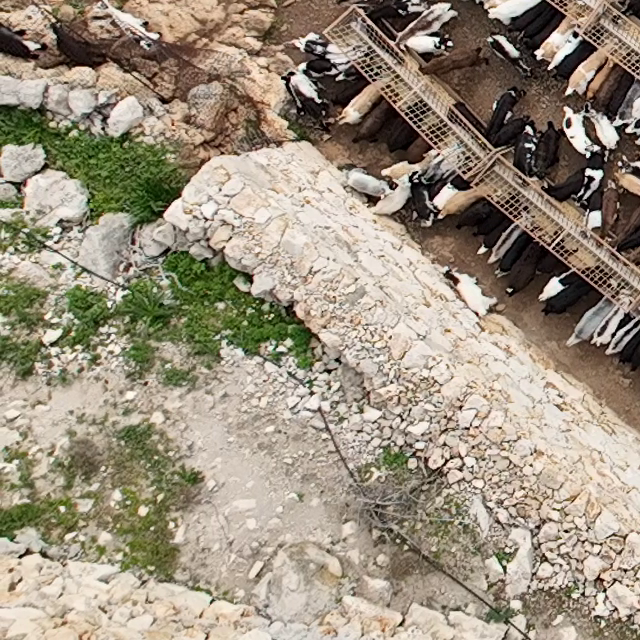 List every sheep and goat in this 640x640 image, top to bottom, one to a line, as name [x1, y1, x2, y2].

goat [100, 0, 160, 52]
goat [335, 0, 376, 12]
goat [359, 0, 431, 25]
goat [472, 0, 534, 5]
goat [480, 0, 526, 7]
goat [483, 0, 538, 11]
goat [490, 0, 554, 26]
goat [510, 0, 557, 32]
goat [523, 0, 560, 41]
goat [612, 0, 639, 24]
goat [612, 0, 639, 9]
goat [391, 2, 458, 48]
goat [536, 4, 576, 66]
goat [533, 10, 564, 48]
goat [7, 15, 34, 58]
goat [548, 15, 587, 71]
goat [51, 21, 109, 67]
goat [557, 23, 601, 82]
goat [489, 30, 533, 77]
goat [401, 34, 451, 56]
goat [295, 38, 370, 58]
goat [419, 38, 484, 78]
goat [570, 38, 617, 96]
goat [295, 51, 367, 77]
goat [595, 52, 629, 114]
goat [587, 53, 614, 100]
goat [605, 61, 638, 117]
goat [333, 63, 385, 107]
goat [282, 72, 329, 132]
goat [618, 72, 639, 122]
goat [339, 74, 391, 128]
goat [633, 75, 639, 124]
goat [489, 85, 526, 145]
goat [353, 86, 402, 146]
goat [627, 87, 639, 138]
goat [449, 97, 486, 143]
goat [390, 98, 428, 150]
goat [560, 105, 594, 157]
goat [584, 105, 622, 149]
goat [490, 113, 530, 151]
goat [579, 117, 606, 151]
goat [405, 118, 448, 162]
goat [514, 120, 539, 182]
goat [537, 123, 560, 179]
goat [383, 148, 439, 181]
goat [573, 150, 607, 205]
goat [621, 151, 639, 201]
goat [435, 161, 476, 212]
goat [541, 169, 585, 204]
goat [341, 170, 392, 197]
goat [410, 170, 434, 225]
goat [372, 172, 411, 218]
goat [613, 172, 639, 212]
goat [580, 181, 606, 233]
goat [437, 183, 495, 220]
goat [596, 187, 618, 247]
goat [618, 192, 639, 236]
goat [473, 193, 517, 236]
goat [457, 194, 496, 229]
goat [610, 202, 639, 250]
goat [616, 204, 639, 255]
goat [475, 205, 527, 253]
goat [487, 213, 530, 264]
goat [623, 221, 639, 265]
goat [497, 224, 538, 277]
goat [507, 235, 537, 295]
goat [535, 239, 571, 273]
goat [537, 265, 591, 299]
goat [441, 270, 500, 316]
goat [542, 273, 600, 313]
goat [566, 281, 623, 347]
goat [596, 295, 630, 348]
goat [603, 305, 639, 353]
goat [618, 310, 639, 364]
goat [629, 318, 639, 370]